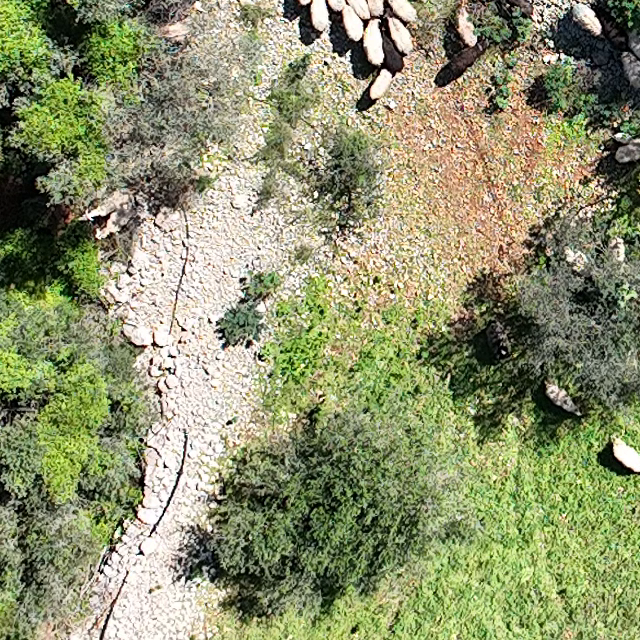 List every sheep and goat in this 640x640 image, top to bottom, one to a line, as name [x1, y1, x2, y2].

sheep [297, 0, 315, 6]
sheep [311, 0, 329, 30]
sheep [320, 0, 346, 12]
sheep [338, 0, 371, 20]
sheep [366, 0, 384, 15]
sheep [385, 0, 417, 23]
sheep [454, 0, 478, 46]
sheep [501, 0, 533, 15]
sheep [569, 3, 602, 37]
sheep [589, 3, 630, 51]
sheep [341, 6, 364, 42]
sheep [386, 17, 414, 54]
sheep [364, 18, 385, 65]
sheep [381, 28, 404, 73]
sheep [627, 29, 639, 59]
sheep [434, 43, 483, 87]
sheep [620, 52, 639, 89]
sheep [370, 68, 391, 100]
sheep [612, 133, 639, 144]
sheep [615, 144, 639, 162]
sheep [77, 191, 130, 221]
sheep [95, 208, 131, 240]
sheep [608, 235, 626, 272]
sheep [564, 245, 591, 278]
sheep [487, 321, 512, 356]
sheep [544, 380, 582, 418]
sheep [611, 437, 639, 475]